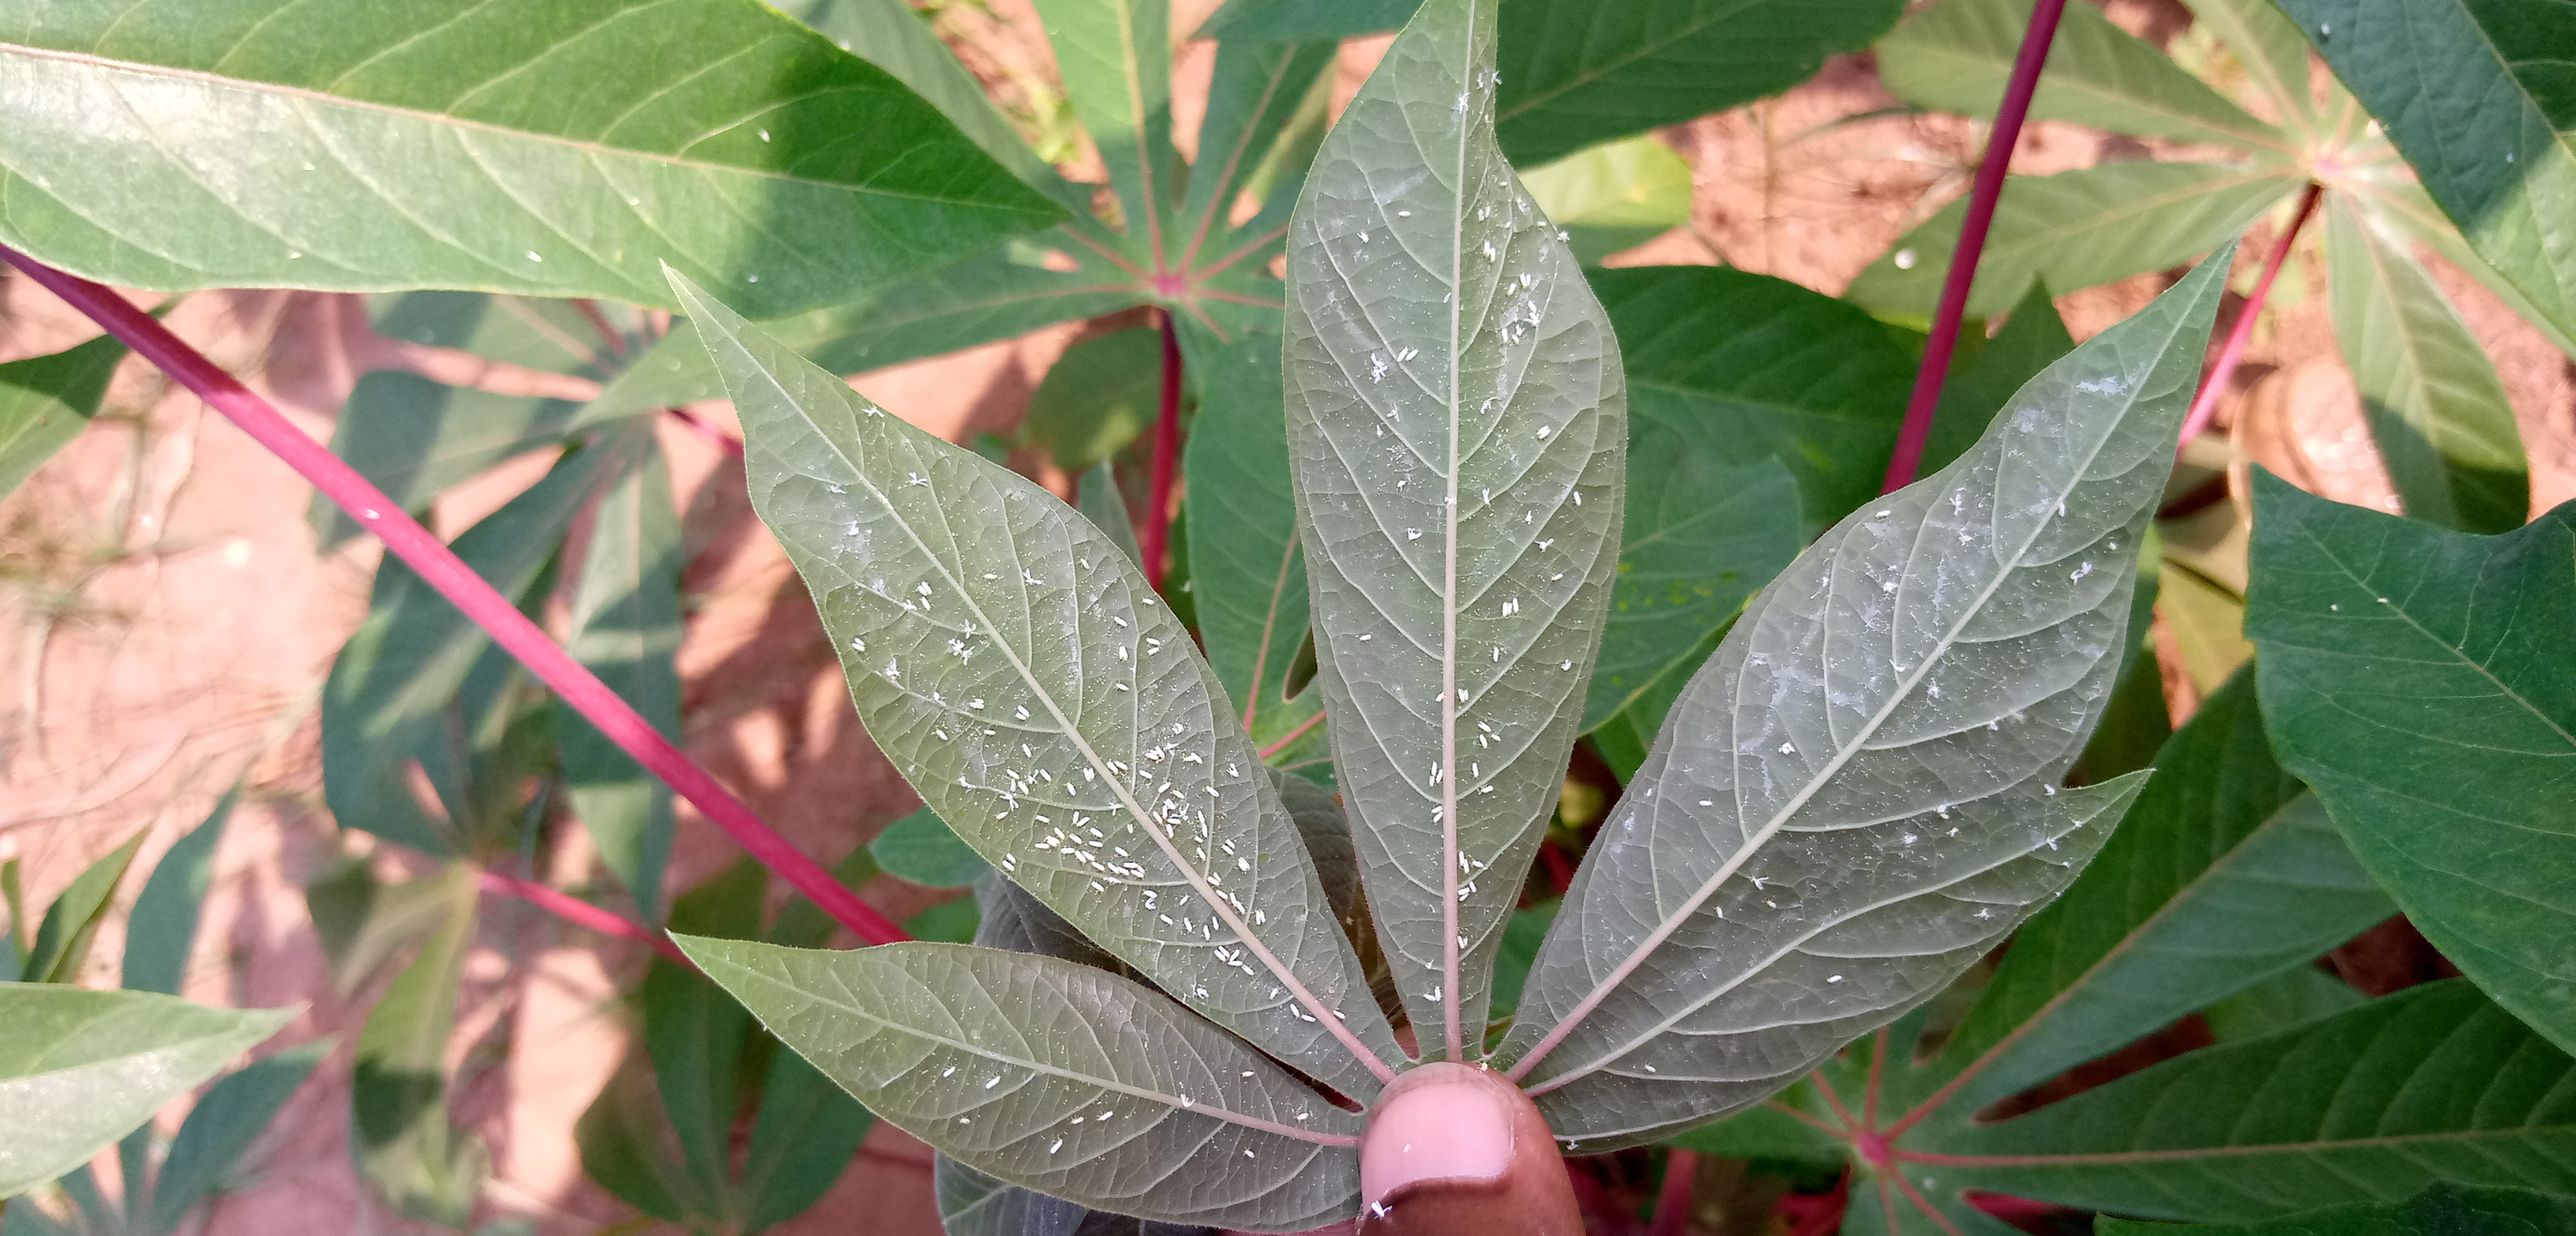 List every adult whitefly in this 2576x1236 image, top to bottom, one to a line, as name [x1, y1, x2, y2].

whitefly [1489, 68, 1504, 87]
whitefly [1476, 71, 1485, 90]
whitefly [1455, 89, 1472, 117]
whitefly [757, 127, 773, 147]
whitefly [302, 161, 317, 173]
whitefly [1499, 180, 1511, 189]
whitefly [1484, 203, 1492, 218]
whitefly [1477, 206, 1486, 222]
whitefly [1396, 207, 1413, 219]
whitefly [1535, 219, 1548, 229]
whitefly [1503, 221, 1512, 230]
whitefly [1556, 228, 1573, 244]
whitefly [1355, 230, 1370, 245]
whitefly [1483, 239, 1490, 260]
whitefly [1490, 245, 1497, 265]
whitefly [525, 246, 544, 267]
whitefly [289, 248, 303, 261]
whitefly [1526, 272, 1533, 286]
whitefly [1519, 272, 1528, 290]
whitefly [746, 273, 760, 286]
whitefly [1506, 282, 1517, 297]
whitefly [1526, 299, 1538, 312]
whitefly [1528, 311, 1542, 326]
whitefly [1515, 323, 1527, 336]
whitefly [1500, 325, 1510, 344]
whitefly [1511, 332, 1520, 346]
whitefly [1396, 346, 1408, 362]
whitefly [1405, 348, 1419, 362]
whitefly [1368, 351, 1386, 367]
whitefly [1370, 366, 1390, 386]
whitefly [1478, 397, 1502, 415]
whitefly [1385, 400, 1403, 424]
whitefly [862, 402, 886, 420]
whitefly [1375, 423, 1387, 439]
whitefly [1536, 424, 1549, 436]
whitefly [1539, 428, 1552, 440]
whitefly [907, 469, 930, 488]
whitefly [1396, 478, 1408, 489]
whitefly [826, 483, 848, 496]
whitefly [1481, 486, 1493, 507]
whitefly [1572, 489, 1583, 507]
whitefly [1946, 491, 1965, 516]
whitefly [2056, 500, 2068, 520]
whitefly [1873, 507, 1891, 520]
whitefly [1523, 509, 1535, 525]
whitefly [846, 518, 862, 538]
whitefly [1405, 526, 1424, 542]
whitefly [1955, 531, 1975, 547]
whitefly [1533, 536, 1557, 553]
whitefly [2107, 540, 2118, 552]
whitefly [1079, 556, 1091, 570]
whitefly [2081, 559, 2095, 576]
whitefly [1022, 565, 1045, 587]
whitefly [2069, 568, 2085, 587]
whitefly [1549, 570, 1564, 583]
whitefly [980, 571, 1000, 581]
whitefly [922, 580, 934, 595]
whitefly [916, 584, 928, 597]
whitefly [1141, 595, 1155, 606]
whitefly [900, 595, 918, 612]
whitefly [921, 595, 933, 612]
whitefly [2375, 595, 2389, 605]
whitefly [1511, 596, 1520, 614]
whitefly [1501, 601, 1508, 617]
whitefly [1508, 601, 1513, 617]
whitefly [2328, 603, 2340, 613]
whitefly [1113, 614, 1128, 628]
whitefly [963, 616, 981, 641]
whitefly [1358, 632, 1374, 642]
whitefly [945, 635, 965, 655]
whitefly [1144, 635, 1162, 645]
whitefly [853, 636, 866, 646]
whitefly [851, 642, 866, 652]
whitefly [1117, 644, 1130, 662]
whitefly [1492, 644, 1501, 663]
whitefly [963, 644, 978, 665]
whitefly [1147, 646, 1162, 657]
whitefly [1886, 655, 1906, 673]
whitefly [883, 655, 904, 679]
whitefly [1559, 657, 1576, 671]
whitefly [1115, 680, 1130, 692]
whitefly [1926, 684, 1944, 700]
whitefly [1457, 687, 1465, 704]
whitefly [1463, 687, 1470, 701]
whitefly [931, 689, 944, 702]
whitefly [1435, 691, 1446, 703]
whitefly [973, 696, 986, 704]
whitefly [969, 701, 985, 711]
whitefly [1017, 704, 1030, 718]
whitefly [1014, 711, 1027, 722]
whitefly [1985, 719, 2000, 732]
whitefly [1171, 720, 1186, 736]
whitefly [1476, 720, 1493, 733]
whitefly [935, 727, 949, 742]
whitefly [982, 728, 998, 737]
whitefly [1478, 732, 1490, 750]
whitefly [1490, 732, 1502, 742]
whitefly [1020, 740, 1034, 759]
whitefly [1777, 740, 1797, 754]
whitefly [1155, 745, 1167, 760]
whitefly [1150, 747, 1159, 755]
whitefly [1191, 751, 1204, 765]
whitefly [1145, 752, 1159, 760]
whitefly [1182, 754, 1194, 762]
whitefly [1113, 759, 1130, 771]
whitefly [1106, 760, 1119, 776]
whitefly [1430, 760, 1437, 776]
whitefly [1471, 761, 1480, 778]
whitefly [1225, 762, 1242, 778]
whitefly [1083, 765, 1092, 782]
whitefly [1088, 766, 1097, 780]
whitefly [1005, 767, 1021, 779]
whitefly [1039, 767, 1052, 783]
whitefly [1435, 768, 1444, 783]
whitefly [1139, 769, 1153, 780]
whitefly [958, 773, 974, 793]
whitefly [1427, 775, 1436, 787]
whitefly [1009, 778, 1018, 792]
whitefly [1018, 779, 1030, 796]
whitefly [1157, 780, 1171, 793]
whitefly [1065, 781, 1078, 797]
whitefly [2042, 781, 2056, 797]
whitefly [1479, 782, 1495, 794]
whitefly [1204, 783, 1221, 800]
whitefly [1644, 785, 1655, 799]
whitefly [1172, 789, 1187, 800]
whitefly [999, 789, 1020, 811]
whitefly [1163, 796, 1177, 812]
whitefly [1697, 796, 1715, 809]
whitefly [1106, 800, 1126, 816]
whitefly [1170, 802, 1191, 818]
whitefly [1935, 803, 1949, 812]
whitefly [1431, 804, 1444, 814]
whitefly [1162, 805, 1168, 819]
whitefly [994, 808, 1010, 821]
whitefly [1196, 808, 1206, 823]
whitefly [1072, 809, 1079, 825]
whitefly [1152, 809, 1164, 825]
whitefly [1432, 810, 1444, 825]
whitefly [1939, 812, 1949, 821]
whitefly [1034, 813, 1050, 825]
whitefly [1076, 815, 1091, 828]
whitefly [1166, 817, 1182, 825]
whitefly [2069, 818, 2085, 830]
whitefly [1126, 821, 1136, 834]
whitefly [1166, 822, 1176, 839]
whitefly [1200, 823, 1210, 838]
whitefly [1943, 824, 1959, 838]
whitefly [1053, 825, 1066, 839]
whitefly [1088, 825, 1104, 839]
whitefly [1068, 831, 1083, 844]
whitefly [1192, 833, 1204, 843]
whitefly [2045, 834, 2060, 852]
whitefly [1046, 834, 1060, 848]
whitefly [1226, 838, 1236, 848]
whitefly [1034, 841, 1050, 850]
whitefly [1220, 842, 1234, 856]
whitefly [1113, 844, 1130, 857]
whitefly [1059, 846, 1075, 854]
whitefly [1196, 846, 1207, 862]
whitefly [1074, 848, 1086, 863]
whitefly [1081, 848, 1095, 861]
whitefly [1457, 848, 1464, 866]
whitefly [1005, 852, 1016, 864]
whitefly [1238, 856, 1251, 870]
whitefly [1001, 857, 1016, 872]
whitefly [1463, 859, 1470, 874]
whitefly [1472, 859, 1484, 868]
whitefly [1092, 860, 1104, 872]
whitefly [1123, 861, 1138, 868]
whitefly [1107, 861, 1119, 874]
whitefly [1237, 861, 1247, 872]
whitefly [1118, 865, 1130, 876]
whitefly [1130, 868, 1145, 879]
whitefly [1213, 871, 1222, 880]
whitefly [1748, 872, 1772, 891]
whitefly [1101, 874, 1124, 886]
whitefly [1206, 874, 1220, 886]
whitefly [1090, 880, 1105, 893]
whitefly [1468, 880, 1478, 893]
whitefly [1457, 886, 1470, 896]
whitefly [1215, 887, 1229, 901]
whitefly [1142, 889, 1160, 898]
whitefly [1229, 890, 1238, 907]
whitefly [1179, 891, 1191, 906]
whitefly [1459, 892, 1470, 903]
whitefly [1144, 897, 1157, 912]
whitefly [1765, 898, 1779, 910]
whitefly [1236, 899, 1247, 917]
whitefly [1714, 904, 1727, 919]
whitefly [1971, 906, 1996, 922]
whitefly [1254, 908, 1261, 925]
whitefly [1260, 909, 1269, 924]
whitefly [1159, 912, 1177, 927]
whitefly [1211, 914, 1221, 931]
whitefly [1182, 915, 1196, 933]
whitefly [1201, 922, 1212, 941]
whitefly [1457, 934, 1465, 950]
whitefly [1463, 935, 1470, 946]
whitefly [1218, 944, 1231, 958]
whitefly [1214, 948, 1227, 962]
whitefly [1229, 948, 1241, 961]
whitefly [1227, 959, 1244, 967]
whitefly [1240, 964, 1256, 977]
whitefly [1824, 971, 1844, 984]
whitefly [1195, 984, 1211, 1001]
whitefly [1434, 984, 1443, 1002]
whitefly [1267, 986, 1280, 1002]
whitefly [1423, 992, 1435, 1002]
whitefly [1289, 1000, 1302, 1020]
whitefly [1331, 1008, 1346, 1020]
whitefly [1300, 1011, 1318, 1024]
whitefly [1478, 1058, 1491, 1072]
whitefly [1643, 1062, 1657, 1074]
whitefly [943, 1062, 957, 1079]
whitefly [1240, 1067, 1256, 1080]
whitefly [985, 1073, 1002, 1091]
whitefly [1178, 1091, 1198, 1110]
whitefly [1095, 1108, 1115, 1123]
whitefly [1294, 1110, 1309, 1124]
whitefly [1068, 1113, 1085, 1126]
whitefly [957, 1114, 972, 1125]
whitefly [1045, 1134, 1066, 1159]
whitefly [1242, 1145, 1256, 1159]